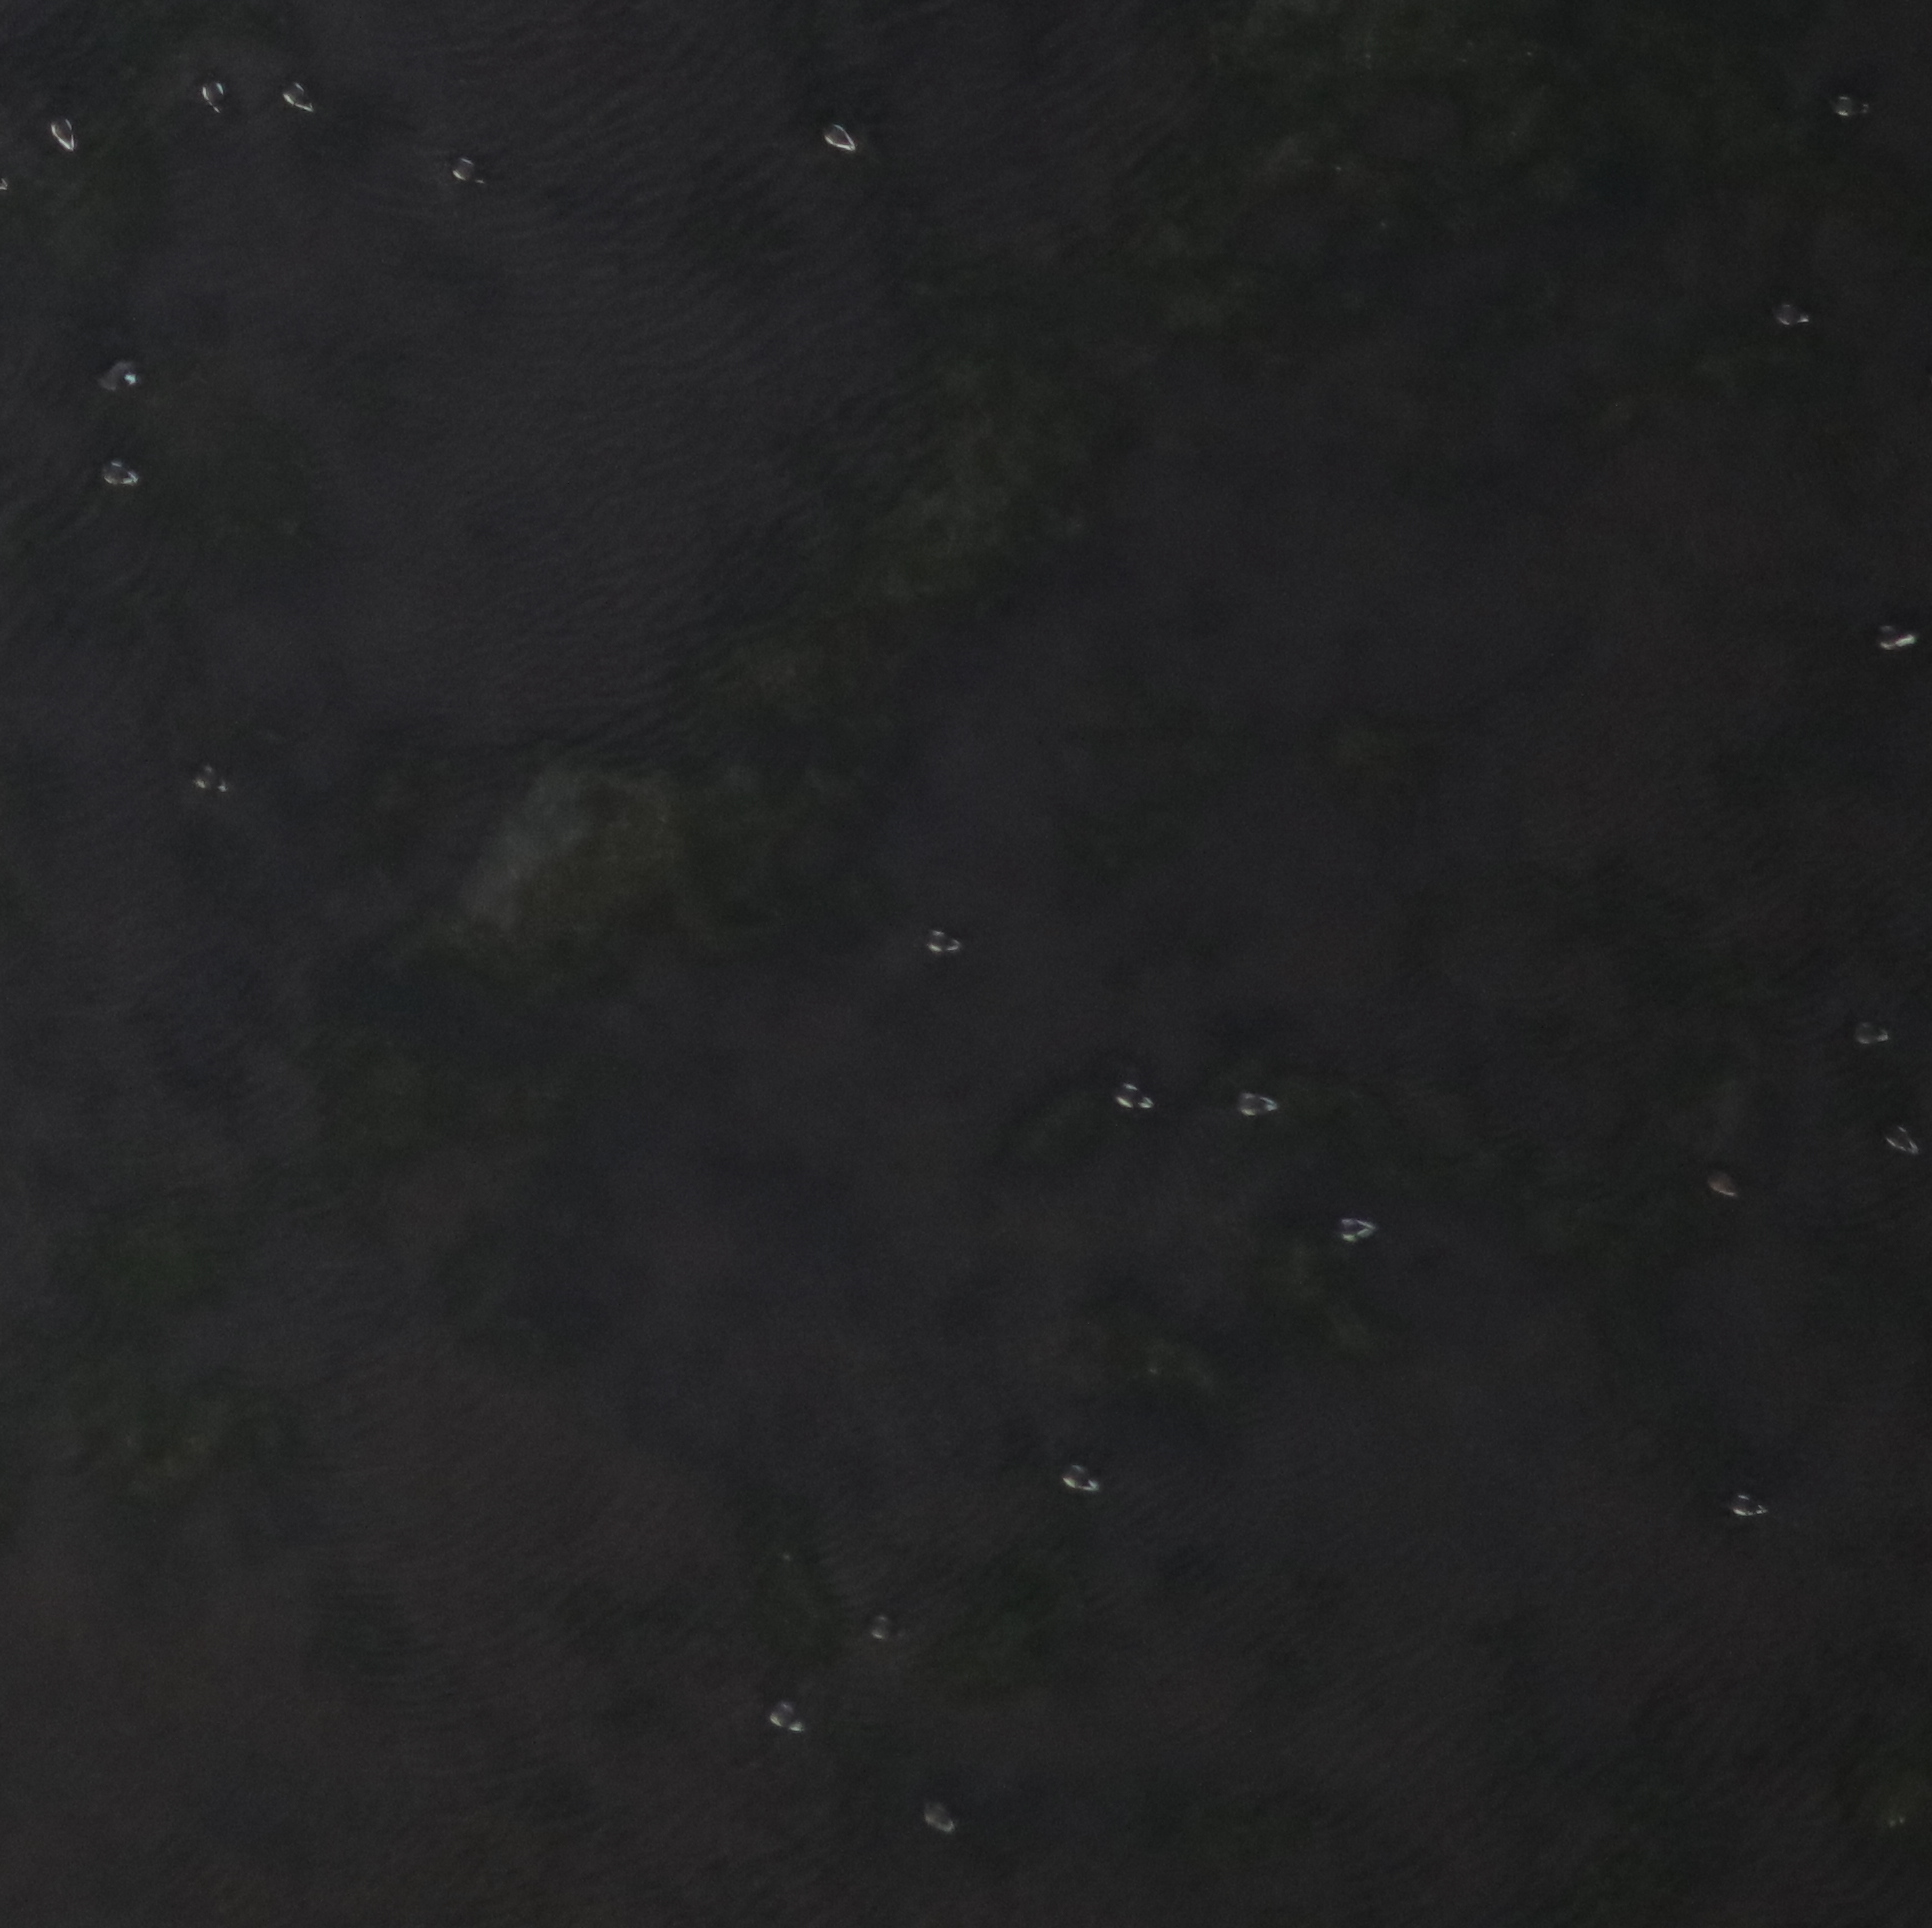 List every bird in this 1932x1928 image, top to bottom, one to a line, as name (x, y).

brant (212, 95)
brant (297, 96)
brant (1848, 106)
brant (62, 132)
brant (838, 136)
brant (465, 170)
brant (1794, 311)
brant (119, 373)
brant (117, 473)
brant (1894, 637)
brant (211, 783)
brant (941, 941)
brant (1869, 1032)
brant (1130, 1096)
brant (1254, 1105)
brant (1899, 1140)
brant (1726, 1176)
brant (1354, 1232)
brant (1076, 1479)
brant (1745, 1505)
brant (877, 1632)
brant (784, 1717)
brant (939, 1817)